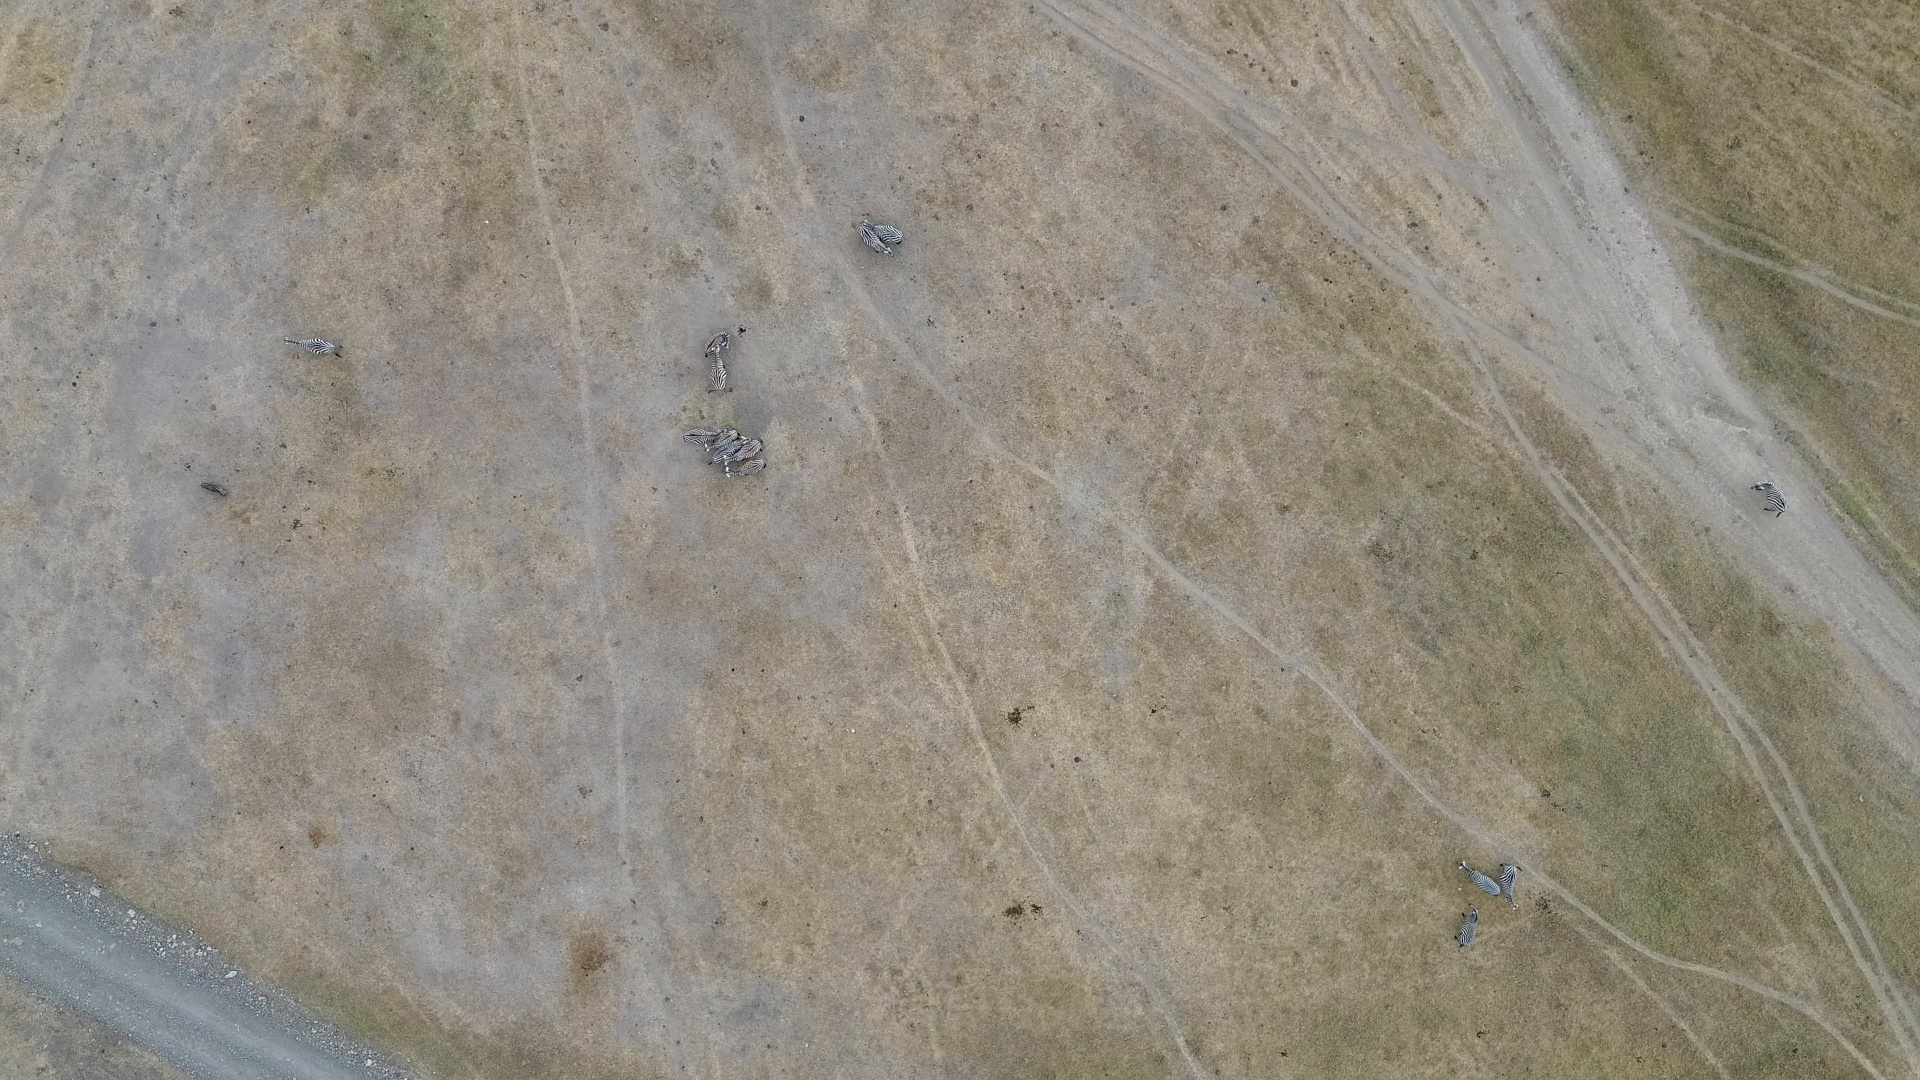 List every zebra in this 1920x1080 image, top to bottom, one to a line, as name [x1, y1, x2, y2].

zebra [865, 219, 902, 242]
zebra [860, 231, 893, 257]
zebra [704, 333, 728, 358]
zebra [288, 337, 334, 353]
zebra [713, 350, 729, 388]
zebra [686, 427, 729, 445]
zebra [703, 429, 740, 450]
zebra [711, 435, 749, 462]
zebra [723, 441, 762, 466]
zebra [722, 459, 763, 478]
zebra [1757, 480, 1787, 510]
zebra [1465, 865, 1501, 894]
zebra [1502, 867, 1519, 908]
zebra [1460, 908, 1479, 947]